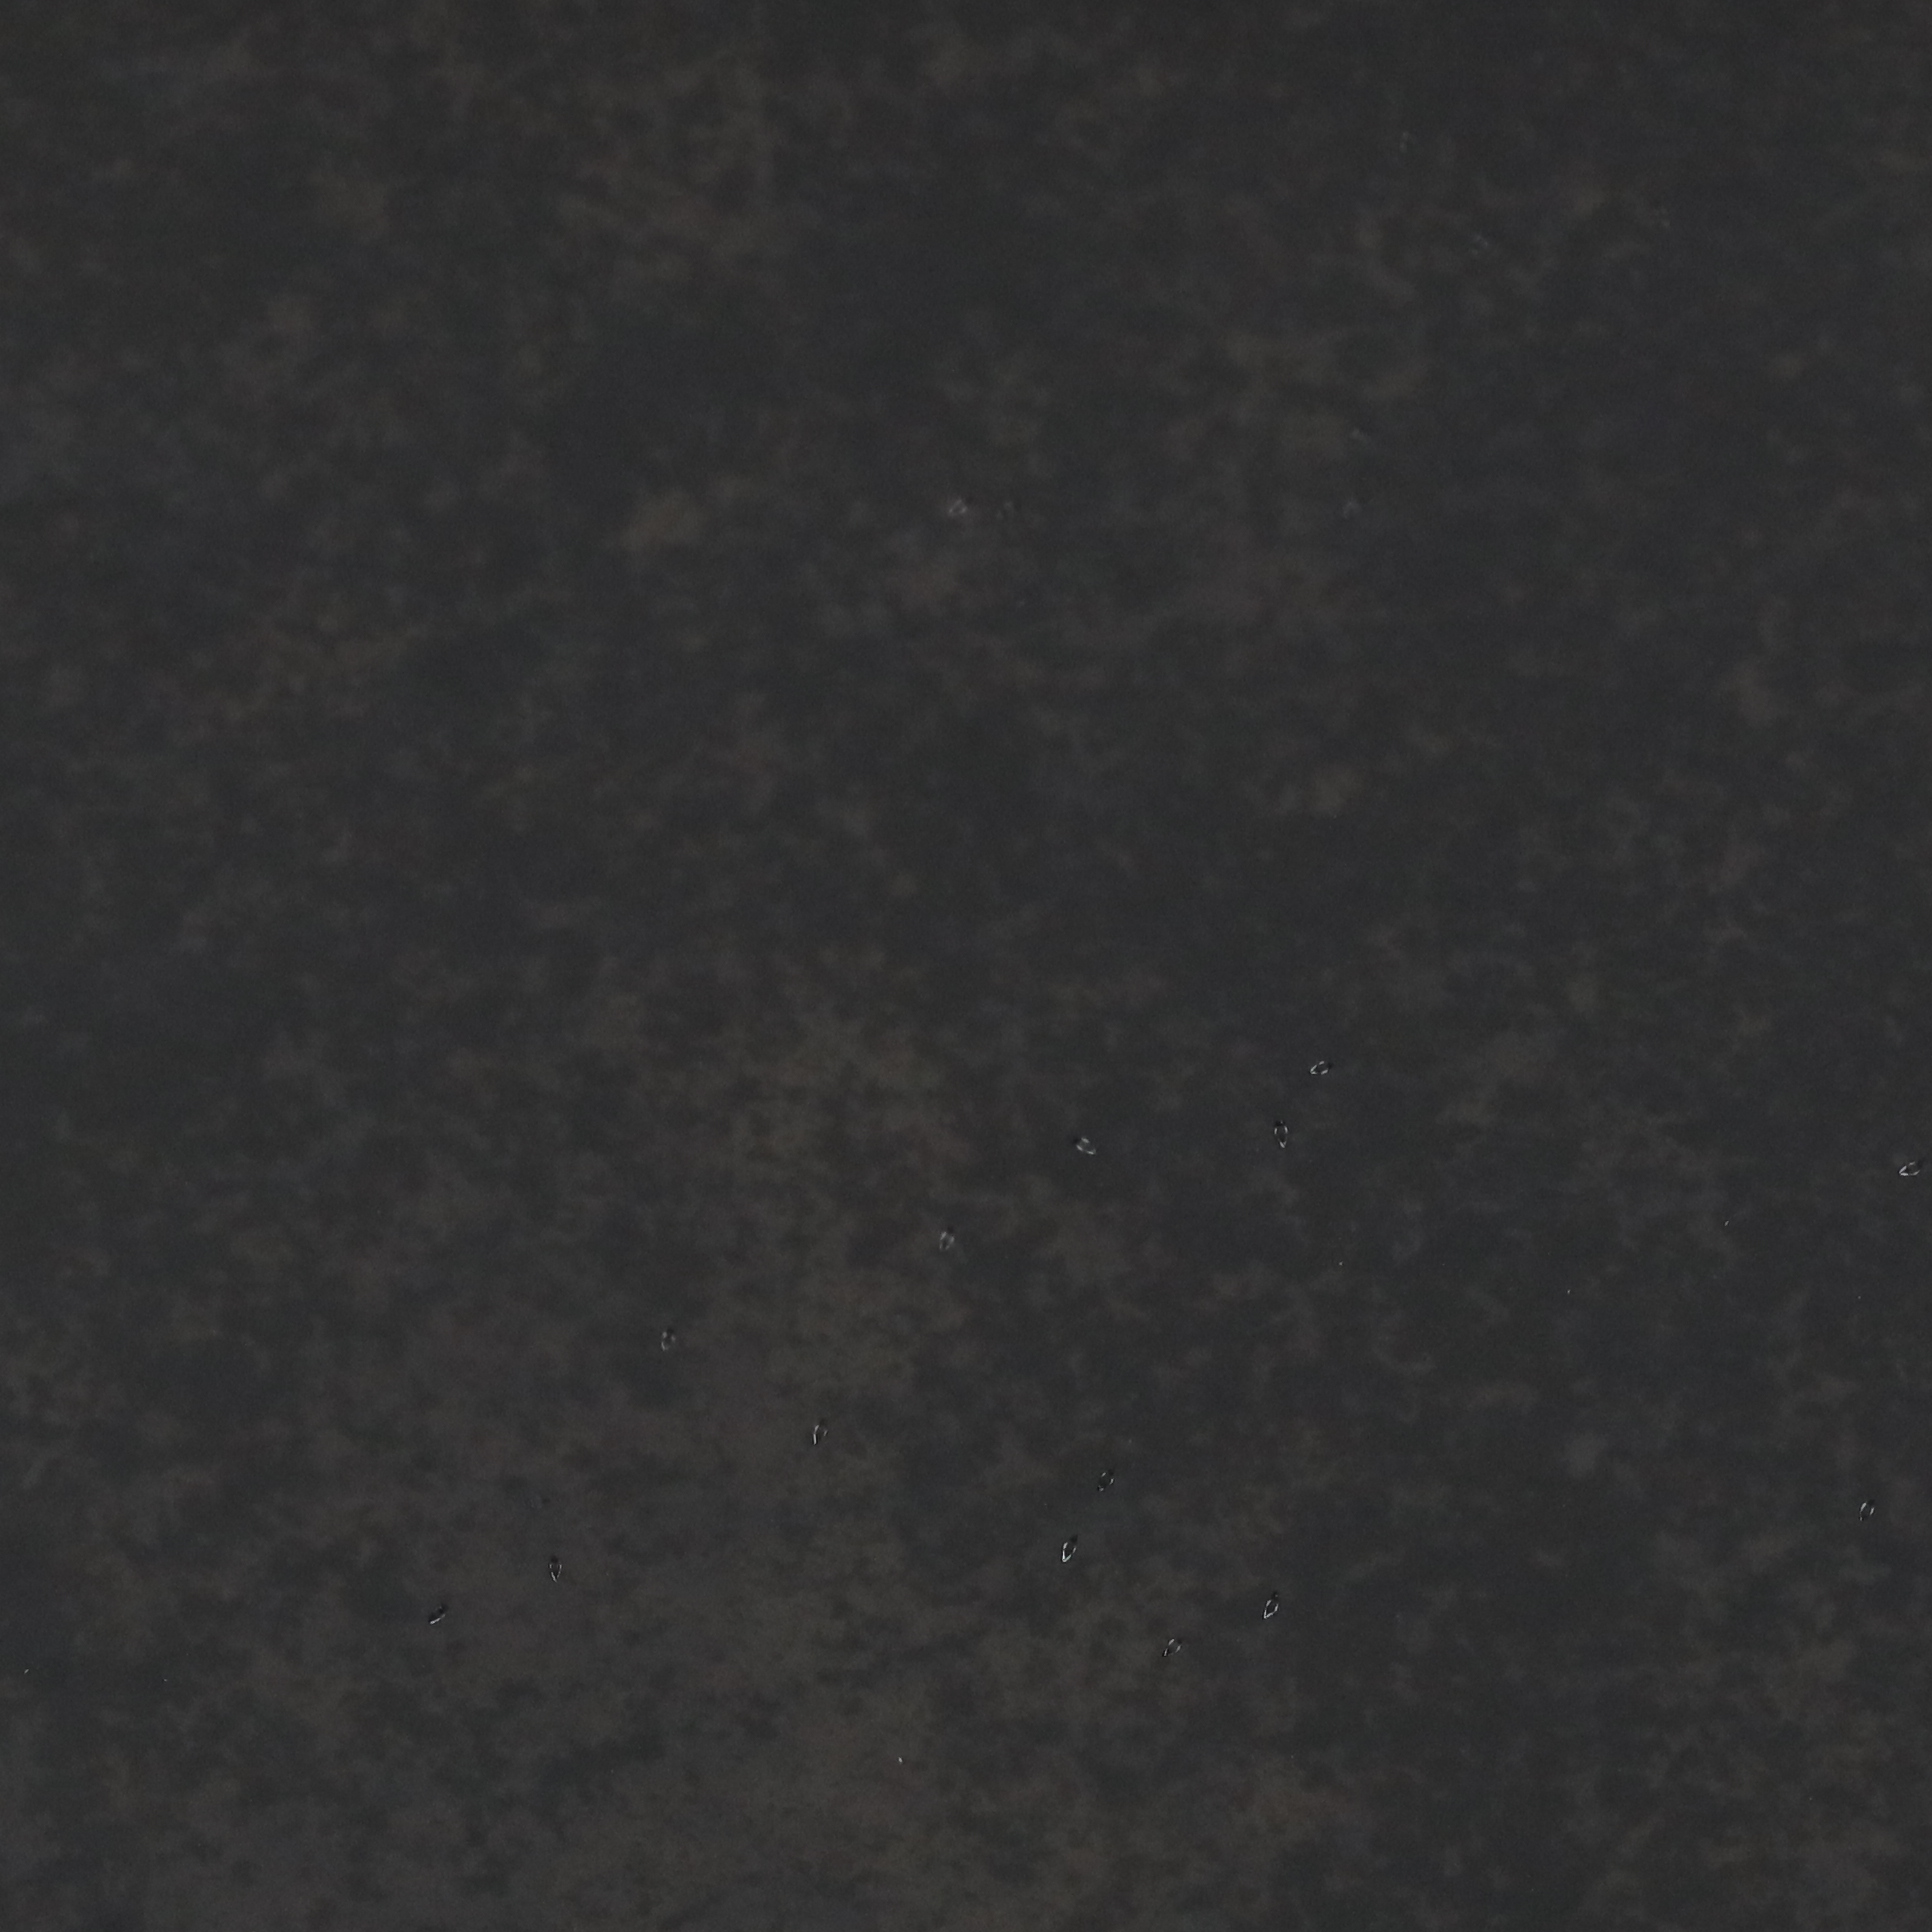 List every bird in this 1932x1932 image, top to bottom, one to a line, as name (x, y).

brant (1406, 140)
brant (1662, 214)
brant (1482, 240)
brant (1355, 434)
brant (958, 507)
brant (1009, 512)
brant (1348, 515)
brant (1322, 1068)
brant (1278, 1131)
brant (1085, 1146)
brant (1912, 1170)
brant (952, 1230)
brant (677, 1336)
brant (826, 1426)
brant (1108, 1480)
brant (1867, 1508)
brant (1070, 1549)
brant (555, 1569)
brant (1271, 1607)
brant (434, 1616)
brant (1173, 1647)